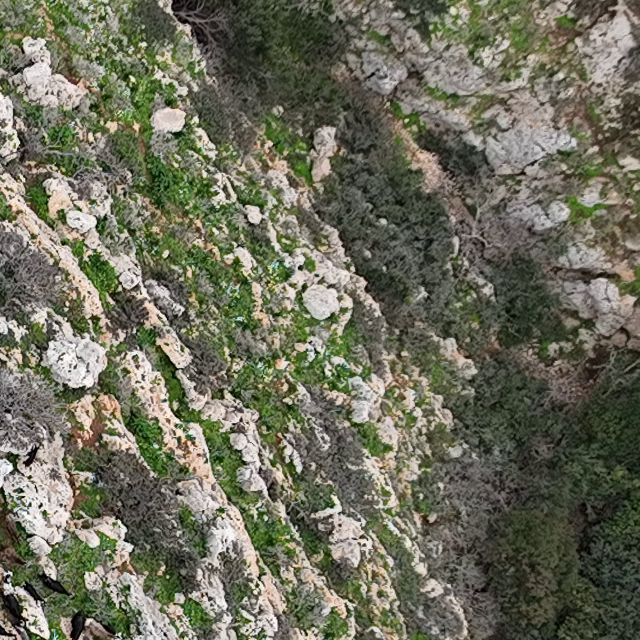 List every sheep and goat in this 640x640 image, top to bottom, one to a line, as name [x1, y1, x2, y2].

goat [20, 447, 38, 468]
goat [0, 482, 7, 505]
goat [0, 521, 20, 544]
goat [0, 545, 27, 566]
goat [2, 571, 16, 592]
goat [37, 573, 78, 599]
goat [22, 583, 44, 602]
goat [2, 595, 29, 623]
goat [67, 610, 85, 639]
goat [86, 616, 123, 639]
goat [0, 618, 16, 636]